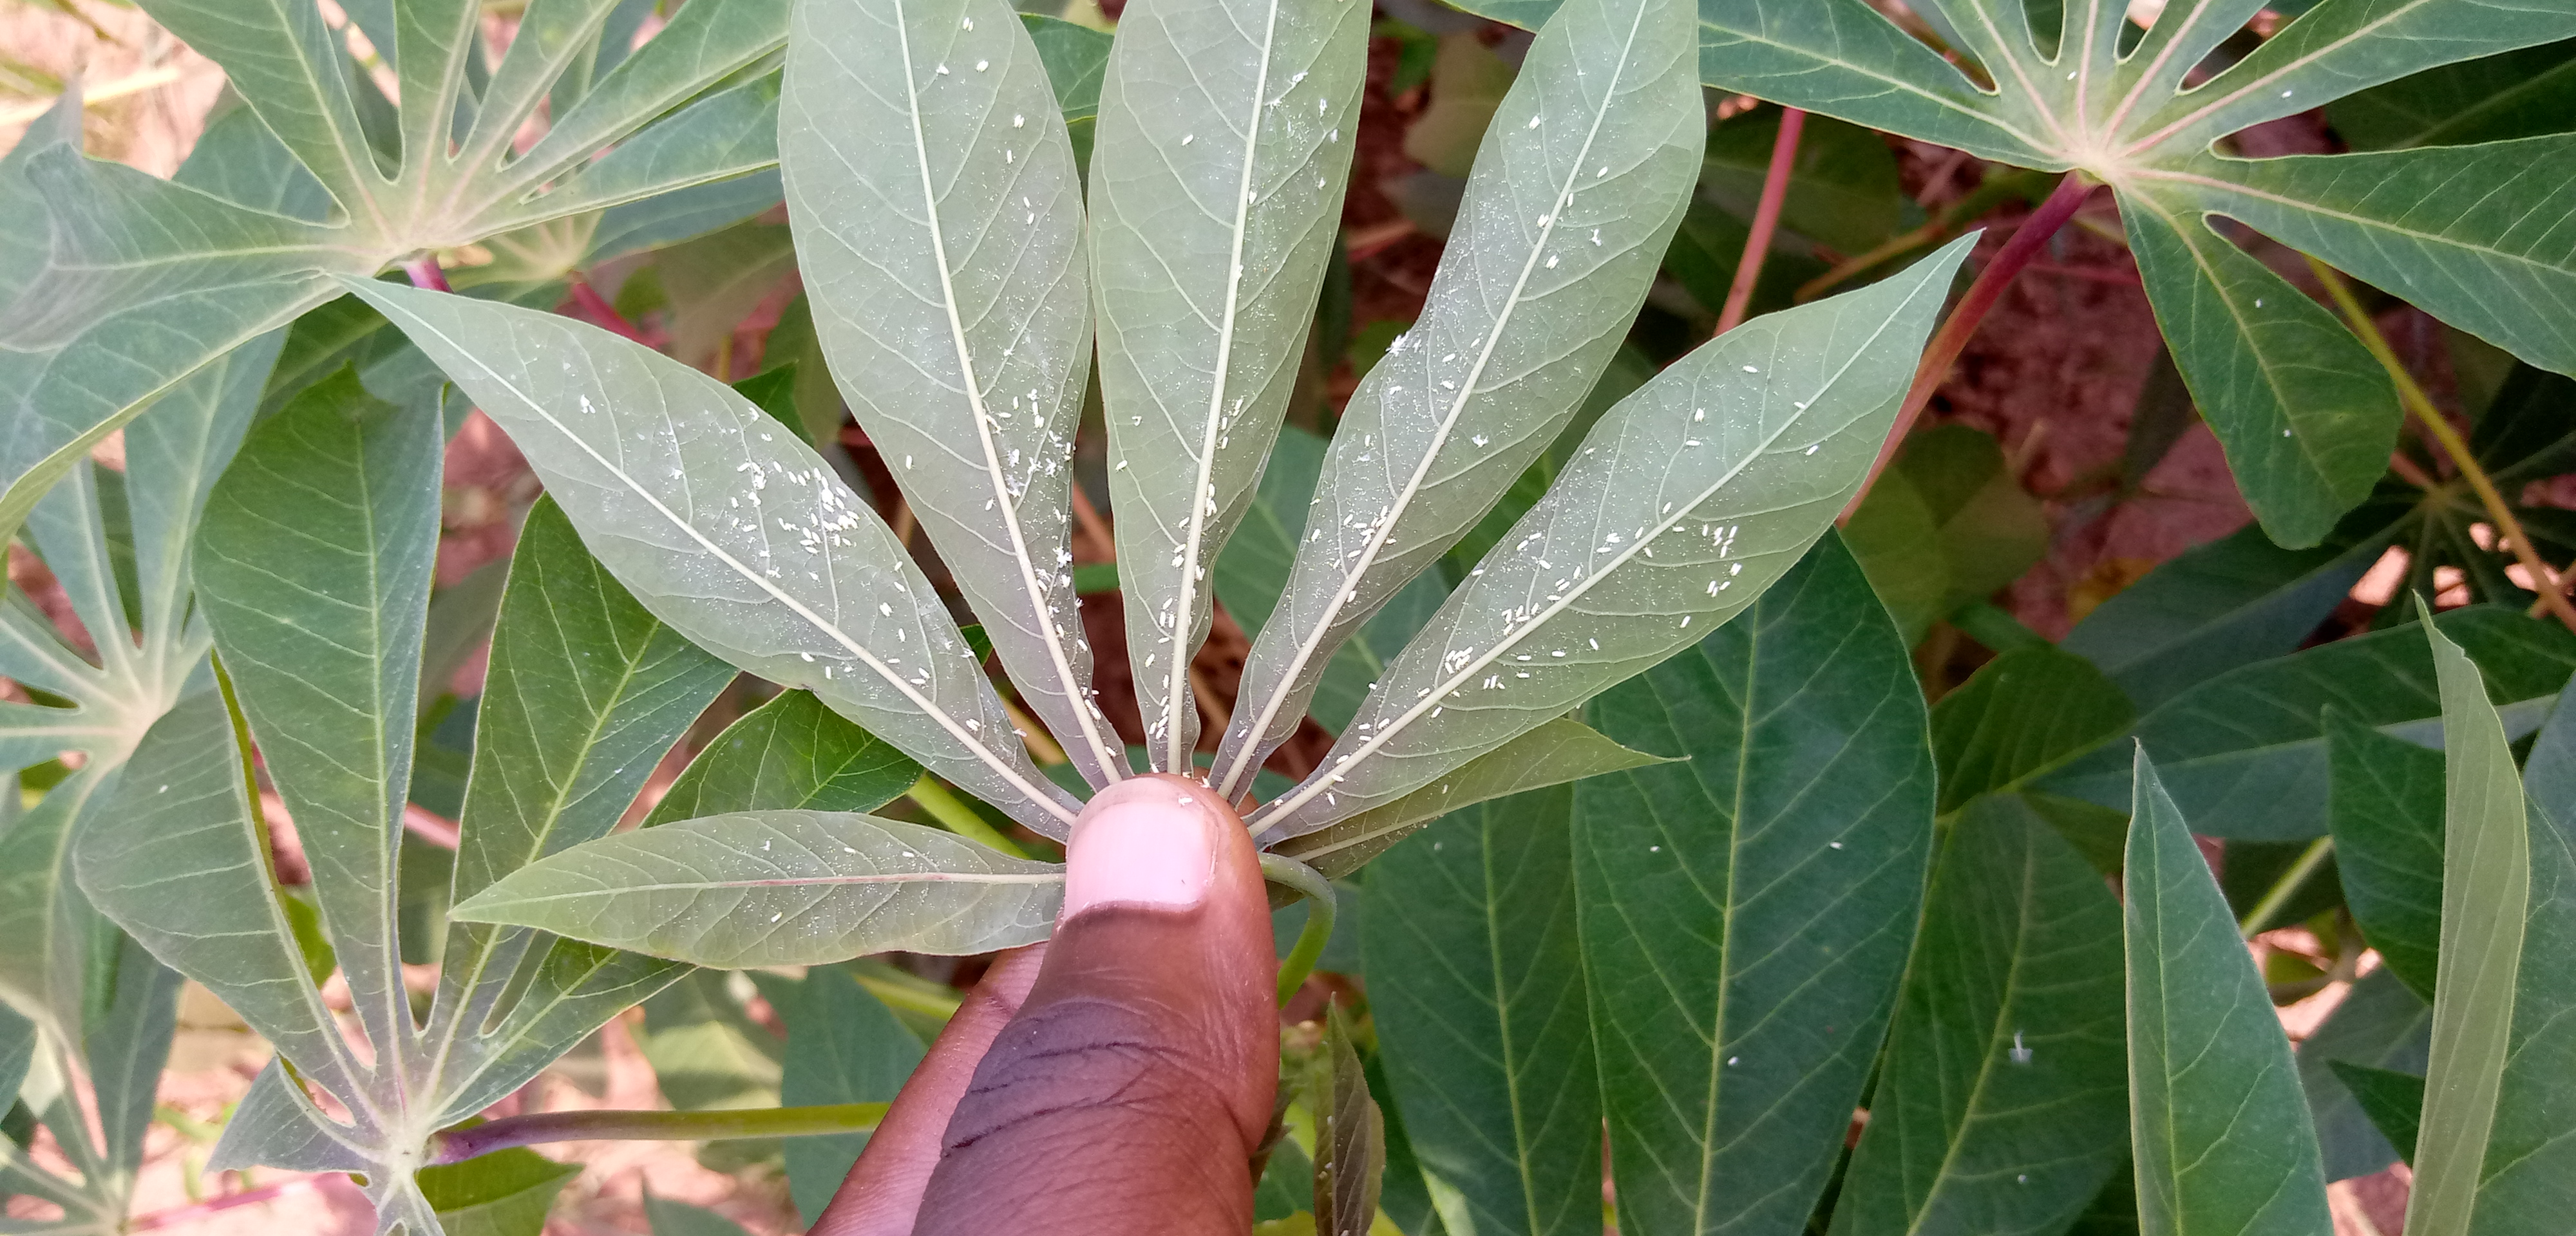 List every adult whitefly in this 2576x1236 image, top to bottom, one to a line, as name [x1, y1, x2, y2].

whitefly [963, 17, 971, 30]
whitefly [968, 20, 975, 31]
whitefly [976, 59, 986, 71]
whitefly [981, 61, 990, 73]
whitefly [934, 61, 951, 77]
whitefly [2065, 68, 2079, 83]
whitefly [1291, 70, 1311, 84]
whitefly [2280, 88, 2294, 101]
whitefly [1014, 113, 1021, 129]
whitefly [1525, 114, 1542, 133]
whitefly [1019, 116, 1025, 127]
whitefly [1179, 133, 1197, 149]
whitefly [1005, 148, 1015, 167]
whitefly [1595, 162, 1613, 182]
whitefly [1316, 176, 1331, 193]
whitefly [1246, 189, 1258, 207]
whitefly [1566, 190, 1575, 210]
whitefly [1021, 196, 1034, 210]
whitefly [1024, 211, 1037, 227]
whitefly [1536, 214, 1551, 229]
whitefly [1587, 227, 1605, 248]
whitefly [1545, 253, 1558, 270]
whitefly [1549, 257, 1560, 273]
whitefly [2253, 296, 2265, 310]
whitefly [1469, 336, 1481, 350]
whitefly [1411, 337, 1424, 355]
whitefly [1000, 346, 1016, 358]
whitefly [1441, 351, 1455, 366]
whitefly [1741, 363, 1759, 375]
whitefly [1439, 379, 1457, 391]
whitefly [1387, 382, 1403, 397]
whitefly [577, 392, 593, 407]
whitefly [1011, 395, 1021, 409]
whitefly [1233, 397, 1243, 410]
whitefly [1791, 398, 1808, 413]
whitefly [1032, 399, 1041, 415]
whitefly [588, 404, 599, 415]
whitefly [747, 404, 761, 422]
whitefly [1692, 404, 1707, 425]
whitefly [580, 406, 589, 415]
whitefly [994, 409, 1012, 419]
whitefly [1233, 409, 1242, 417]
whitefly [985, 413, 994, 424]
whitefly [1033, 415, 1039, 430]
whitefly [1039, 415, 1045, 429]
whitefly [1130, 415, 1142, 427]
whitefly [1218, 415, 1229, 431]
whitefly [2281, 427, 2298, 441]
whitefly [1047, 429, 1064, 444]
whitefly [1468, 431, 1492, 451]
whitefly [760, 431, 774, 444]
whitefly [1361, 433, 1373, 448]
whitefly [1218, 434, 1233, 453]
whitefly [1683, 436, 1703, 447]
whitefly [1065, 440, 1072, 454]
whitefly [1804, 444, 1821, 458]
whitefly [1583, 445, 1596, 456]
whitefly [1010, 447, 1023, 467]
whitefly [903, 453, 914, 471]
whitefly [1024, 454, 1045, 476]
whitefly [1063, 454, 1072, 462]
whitefly [1114, 455, 1129, 474]
whitefly [1045, 456, 1057, 470]
whitefly [772, 457, 784, 474]
whitefly [735, 458, 750, 473]
whitefly [751, 460, 761, 474]
whitefly [813, 464, 821, 481]
whitefly [668, 465, 685, 479]
whitefly [802, 467, 811, 480]
whitefly [786, 470, 797, 484]
whitefly [796, 474, 807, 489]
whitefly [820, 474, 830, 488]
whitefly [755, 476, 769, 491]
whitefly [1206, 482, 1215, 496]
whitefly [835, 485, 848, 498]
whitefly [827, 487, 834, 505]
whitefly [1005, 487, 1024, 498]
whitefly [820, 488, 828, 503]
whitefly [748, 490, 758, 500]
whitefly [730, 495, 740, 509]
whitefly [834, 495, 847, 510]
whitefly [1206, 495, 1210, 507]
whitefly [983, 498, 996, 512]
whitefly [1308, 498, 1322, 508]
whitefly [752, 498, 764, 508]
whitefly [1209, 500, 1220, 516]
whitefly [1660, 500, 1675, 516]
whitefly [822, 502, 835, 514]
whitefly [1378, 503, 1390, 518]
whitefly [1054, 507, 1061, 521]
whitefly [845, 509, 860, 521]
whitefly [1341, 510, 1354, 527]
whitefly [809, 511, 820, 528]
whitefly [838, 512, 842, 526]
whitefly [1177, 514, 1191, 530]
whitefly [1371, 514, 1378, 527]
whitefly [730, 515, 741, 529]
whitefly [777, 516, 791, 531]
whitefly [849, 516, 859, 531]
whitefly [1376, 516, 1388, 527]
whitefly [822, 520, 833, 532]
whitefly [742, 521, 758, 533]
whitefly [828, 521, 844, 532]
whitefly [1352, 521, 1368, 529]
whitefly [1699, 522, 1709, 538]
whitefly [1670, 524, 1687, 534]
whitefly [1726, 524, 1738, 538]
whitefly [800, 525, 811, 540]
whitefly [1633, 525, 1644, 541]
whitefly [1712, 525, 1722, 539]
whitefly [1309, 527, 1321, 545]
whitefly [1359, 528, 1376, 535]
whitefly [1604, 529, 1618, 538]
whitefly [811, 530, 822, 545]
whitefly [1528, 532, 1544, 543]
whitefly [1361, 532, 1372, 546]
whitefly [831, 533, 841, 548]
whitefly [841, 536, 852, 548]
whitefly [1384, 536, 1398, 545]
whitefly [1605, 537, 1621, 543]
whitefly [1515, 538, 1529, 552]
whitefly [1171, 540, 1188, 555]
whitefly [1051, 543, 1064, 555]
whitefly [1595, 544, 1613, 555]
whitefly [1718, 544, 1730, 559]
whitefly [803, 545, 819, 556]
whitefly [1641, 545, 1657, 560]
whitefly [1346, 547, 1362, 561]
whitefly [757, 548, 772, 559]
whitefly [1056, 553, 1072, 568]
whitefly [1171, 554, 1183, 566]
whitefly [1330, 556, 1343, 571]
whitefly [1177, 557, 1185, 570]
whitefly [1536, 557, 1553, 572]
whitefly [891, 559, 907, 572]
whitefly [1728, 562, 1743, 577]
whitefly [1195, 563, 1206, 583]
whitefly [1571, 564, 1584, 581]
whitefly [1033, 566, 1049, 579]
whitefly [764, 567, 783, 579]
whitefly [1469, 567, 1486, 579]
whitefly [807, 570, 822, 585]
whitefly [1059, 572, 1074, 590]
whitefly [1554, 576, 1567, 586]
whitefly [892, 579, 907, 595]
whitefly [1036, 579, 1048, 592]
whitefly [1706, 579, 1717, 595]
whitefly [1718, 579, 1732, 591]
whitefly [1557, 580, 1571, 592]
whitefly [1712, 586, 1718, 601]
whitefly [1346, 588, 1359, 604]
whitefly [1545, 593, 1562, 603]
whitefly [1074, 595, 1084, 610]
whitefly [1161, 596, 1174, 611]
whitefly [883, 601, 894, 613]
whitefly [1529, 601, 1540, 617]
whitefly [1045, 603, 1060, 619]
whitefly [1513, 603, 1524, 617]
whitefly [878, 604, 891, 618]
whitefly [1158, 608, 1166, 627]
whitefly [1499, 608, 1511, 617]
whitefly [1168, 613, 1176, 630]
whitefly [1503, 613, 1512, 624]
whitefly [1679, 613, 1692, 631]
whitefly [1513, 615, 1530, 621]
whitefly [1055, 621, 1066, 639]
whitefly [1503, 622, 1515, 637]
whitefly [896, 626, 909, 645]
whitefly [1156, 635, 1172, 646]
whitefly [1587, 636, 1602, 651]
whitefly [1077, 637, 1088, 652]
whitefly [944, 639, 954, 653]
whitefly [960, 645, 976, 660]
whitefly [1463, 645, 1475, 658]
whitefly [1446, 648, 1456, 660]
whitefly [1549, 648, 1568, 659]
whitefly [1455, 650, 1464, 656]
whitefly [799, 650, 817, 664]
whitefly [1142, 651, 1157, 670]
whitefly [1515, 652, 1533, 662]
whitefly [881, 655, 902, 669]
whitefly [1463, 655, 1472, 664]
whitefly [1454, 658, 1463, 669]
whitefly [1443, 660, 1455, 677]
whitefly [823, 663, 835, 681]
whitefly [842, 664, 855, 676]
whitefly [918, 666, 932, 680]
whitefly [1515, 669, 1531, 680]
whitefly [1161, 673, 1171, 689]
whitefly [1490, 673, 1496, 693]
whitefly [909, 677, 927, 686]
whitefly [1481, 677, 1490, 692]
whitefly [1367, 680, 1378, 692]
whitefly [1496, 680, 1506, 691]
whitefly [1414, 684, 1432, 700]
whitefly [1079, 685, 1088, 697]
whitefly [1090, 687, 1099, 695]
whitefly [1448, 689, 1464, 700]
whitefly [1160, 693, 1168, 707]
whitefly [1084, 698, 1094, 709]
whitefly [1161, 704, 1171, 718]
whitefly [1429, 705, 1444, 720]
whitefly [1090, 707, 1103, 721]
whitefly [1158, 716, 1170, 729]
whitefly [969, 716, 981, 727]
whitefly [1374, 716, 1392, 731]
whitefly [965, 718, 978, 733]
whitefly [1148, 720, 1157, 735]
whitefly [1356, 722, 1372, 731]
whitefly [1010, 726, 1029, 741]
whitefly [1155, 726, 1166, 741]
whitefly [1236, 726, 1248, 739]
whitefly [1357, 733, 1372, 745]
whitefly [1103, 744, 1118, 758]
whitefly [1334, 753, 1349, 767]
whitefly [1149, 762, 1160, 774]
whitefly [609, 765, 627, 781]
whitefly [1180, 769, 1192, 779]
whitefly [1329, 772, 1346, 784]
whitefly [1197, 774, 1214, 790]
whitefly [153, 782, 172, 795]
whitefly [1439, 782, 1450, 795]
whitefly [1323, 789, 1340, 807]
whitefly [1178, 794, 1193, 806]
whitefly [1271, 797, 1286, 809]
whitefly [757, 838, 773, 852]
whitefly [1826, 838, 1844, 852]
whitefly [1648, 845, 1662, 854]
whitefly [842, 845, 857, 855]
whitefly [900, 848, 917, 861]
whitefly [770, 910, 783, 924]
whitefly [2005, 1031, 2039, 1064]
whitefly [1724, 1054, 1739, 1067]